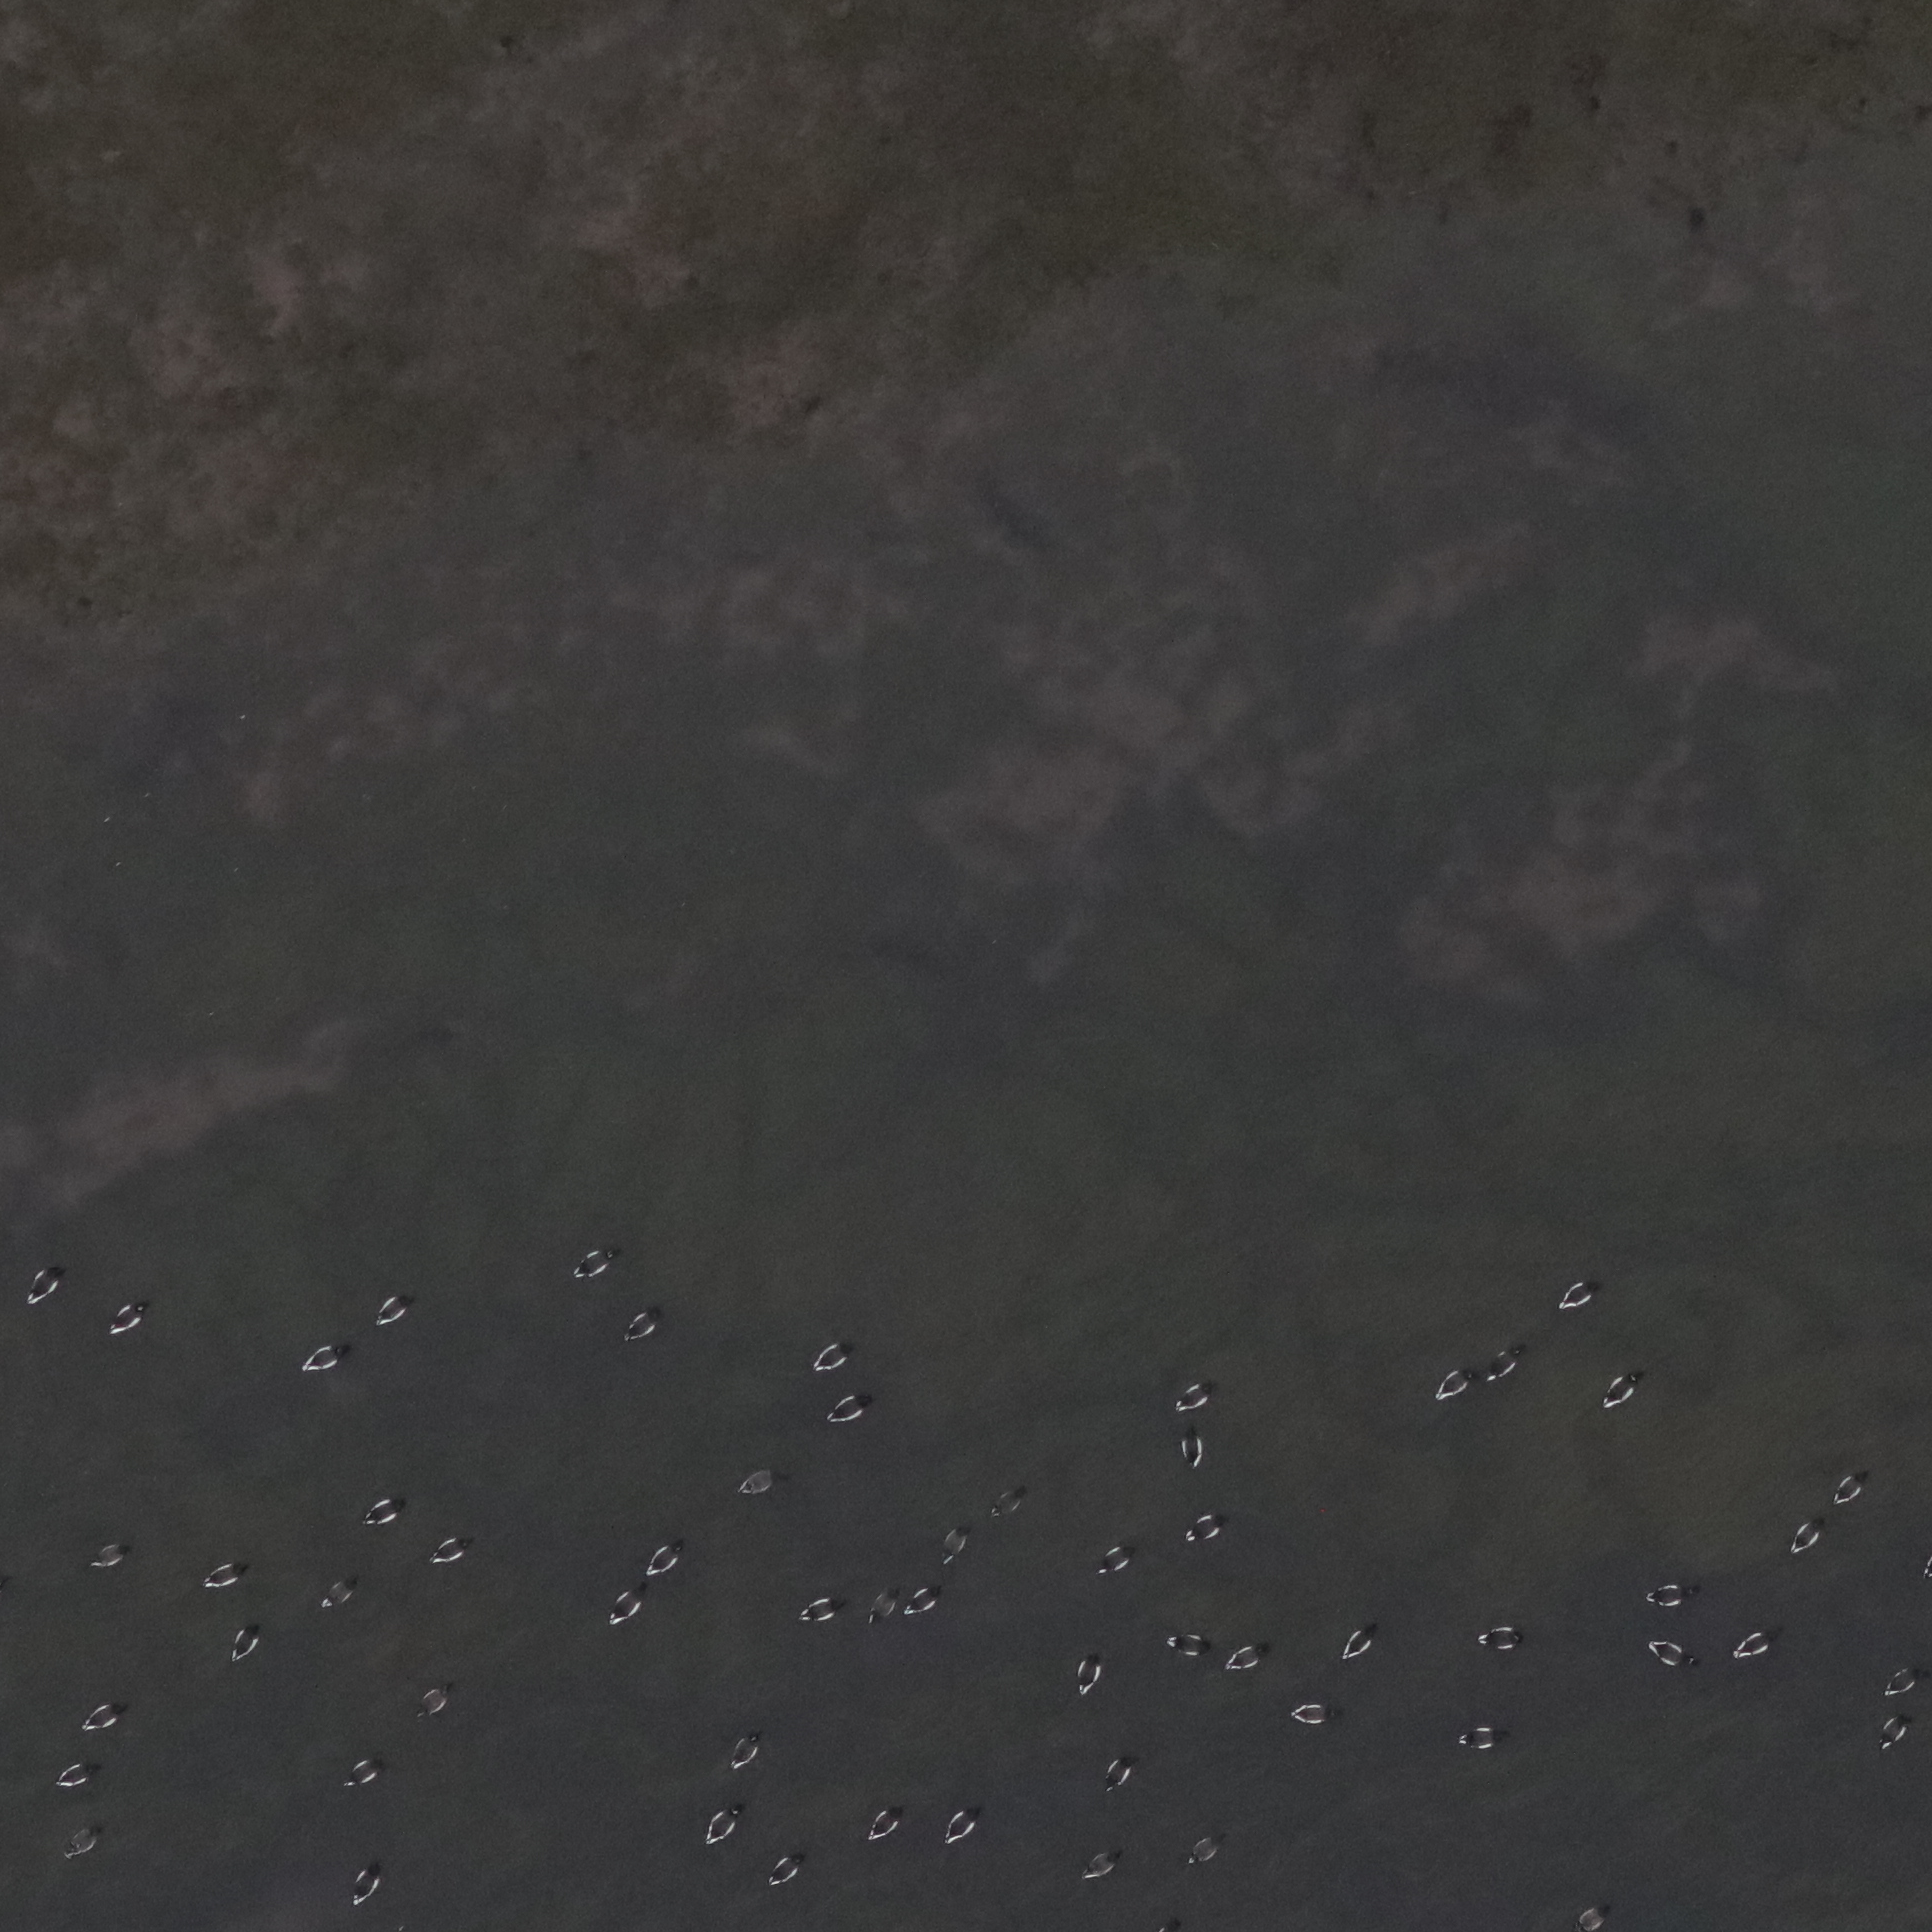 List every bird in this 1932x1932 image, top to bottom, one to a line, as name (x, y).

brant (595, 1262)
brant (44, 1283)
brant (1577, 1295)
brant (392, 1309)
brant (127, 1317)
brant (642, 1326)
brant (833, 1355)
brant (325, 1358)
brant (1504, 1363)
brant (1455, 1383)
brant (1620, 1389)
brant (1193, 1397)
brant (849, 1406)
brant (1193, 1452)
brant (759, 1481)
brant (1849, 1488)
brant (1010, 1502)
brant (383, 1511)
brant (1204, 1528)
brant (1806, 1535)
brant (956, 1544)
brant (449, 1549)
brant (108, 1555)
brant (1115, 1559)
brant (665, 1560)
brant (224, 1576)
brant (337, 1593)
brant (1670, 1595)
brant (923, 1599)
brant (626, 1604)
brant (882, 1604)
brant (821, 1611)
brant (1502, 1636)
brant (244, 1643)
brant (1358, 1643)
brant (1755, 1644)
brant (1189, 1645)
brant (1672, 1653)
brant (1245, 1657)
brant (1088, 1672)
brant (1902, 1682)
brant (434, 1701)
brant (1312, 1713)
brant (103, 1717)
brant (1892, 1732)
brant (1481, 1737)
brant (743, 1750)
brant (363, 1772)
brant (1117, 1772)
brant (74, 1776)
brant (722, 1823)
brant (884, 1823)
brant (961, 1826)
brant (87, 1842)
brant (1203, 1849)
brant (1101, 1863)
brant (785, 1871)
brant (366, 1884)
brant (1592, 1919)